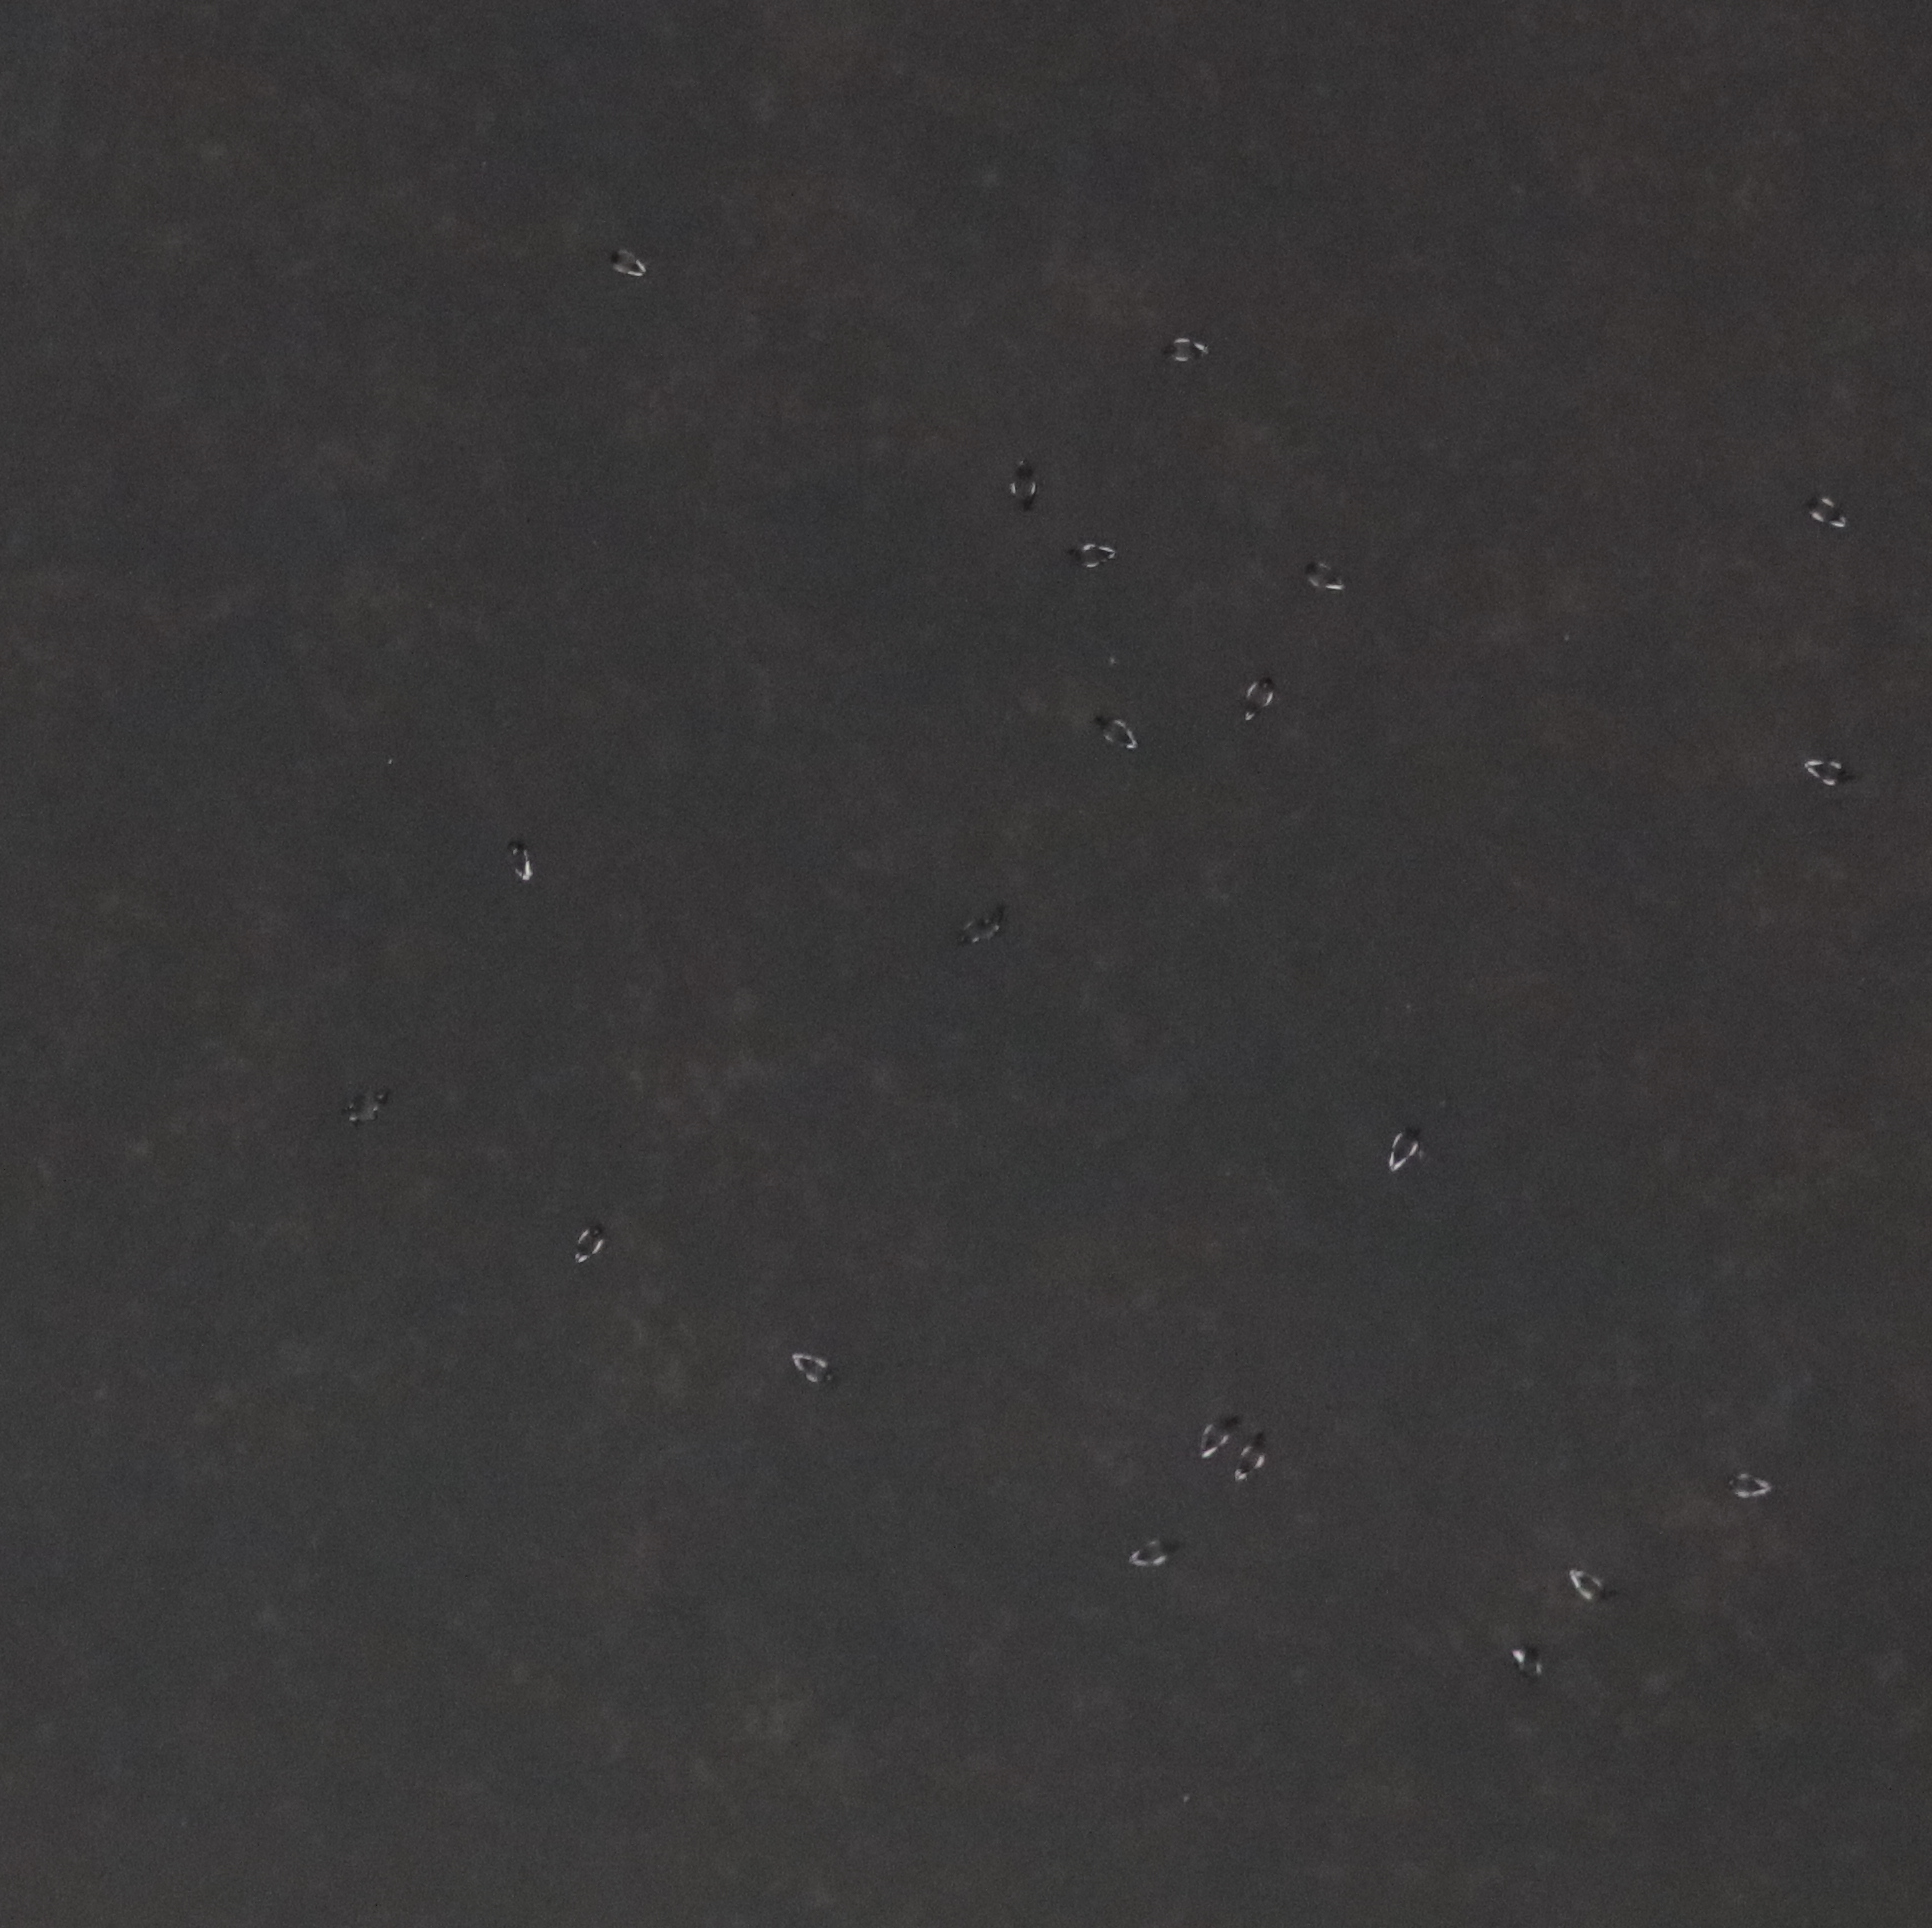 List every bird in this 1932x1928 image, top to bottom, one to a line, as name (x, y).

brant (629, 265)
brant (1186, 348)
brant (1024, 487)
brant (1827, 511)
brant (1092, 554)
brant (1319, 576)
brant (1257, 694)
brant (1115, 733)
brant (1826, 772)
brant (521, 862)
brant (979, 926)
brant (365, 1109)
brant (1402, 1149)
brant (589, 1243)
brant (812, 1368)
brant (1219, 1440)
brant (1248, 1455)
brant (1746, 1485)
brant (1152, 1553)
brant (1589, 1586)
brant (1525, 1663)